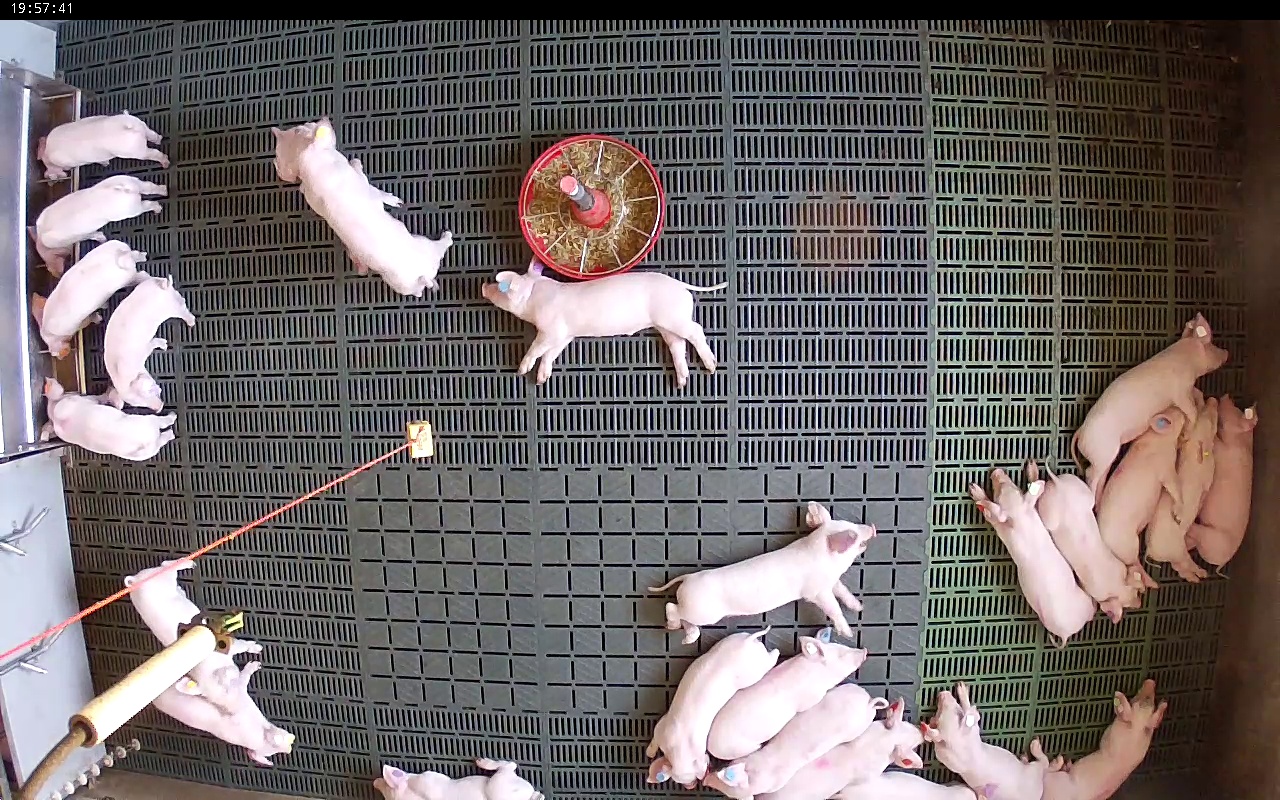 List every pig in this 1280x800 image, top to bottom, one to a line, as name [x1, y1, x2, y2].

pig [39, 108, 170, 185]
pig [271, 122, 404, 278]
pig [286, 124, 452, 297]
pig [31, 177, 168, 277]
pig [32, 239, 148, 356]
pig [481, 257, 733, 394]
pig [103, 277, 194, 413]
pig [1070, 315, 1229, 512]
pig [40, 380, 176, 461]
pig [1186, 395, 1258, 579]
pig [1144, 398, 1219, 585]
pig [1098, 406, 1186, 591]
pig [1039, 457, 1149, 625]
pig [968, 460, 1098, 649]
pig [643, 501, 882, 648]
pig [126, 560, 261, 717]
pig [644, 627, 781, 790]
pig [704, 627, 869, 759]
pig [151, 661, 295, 765]
pig [920, 677, 1050, 799]
pig [1044, 679, 1169, 799]
pig [702, 683, 890, 798]
pig [754, 698, 924, 799]
pig [375, 758, 547, 799]
pig [828, 770, 1000, 799]